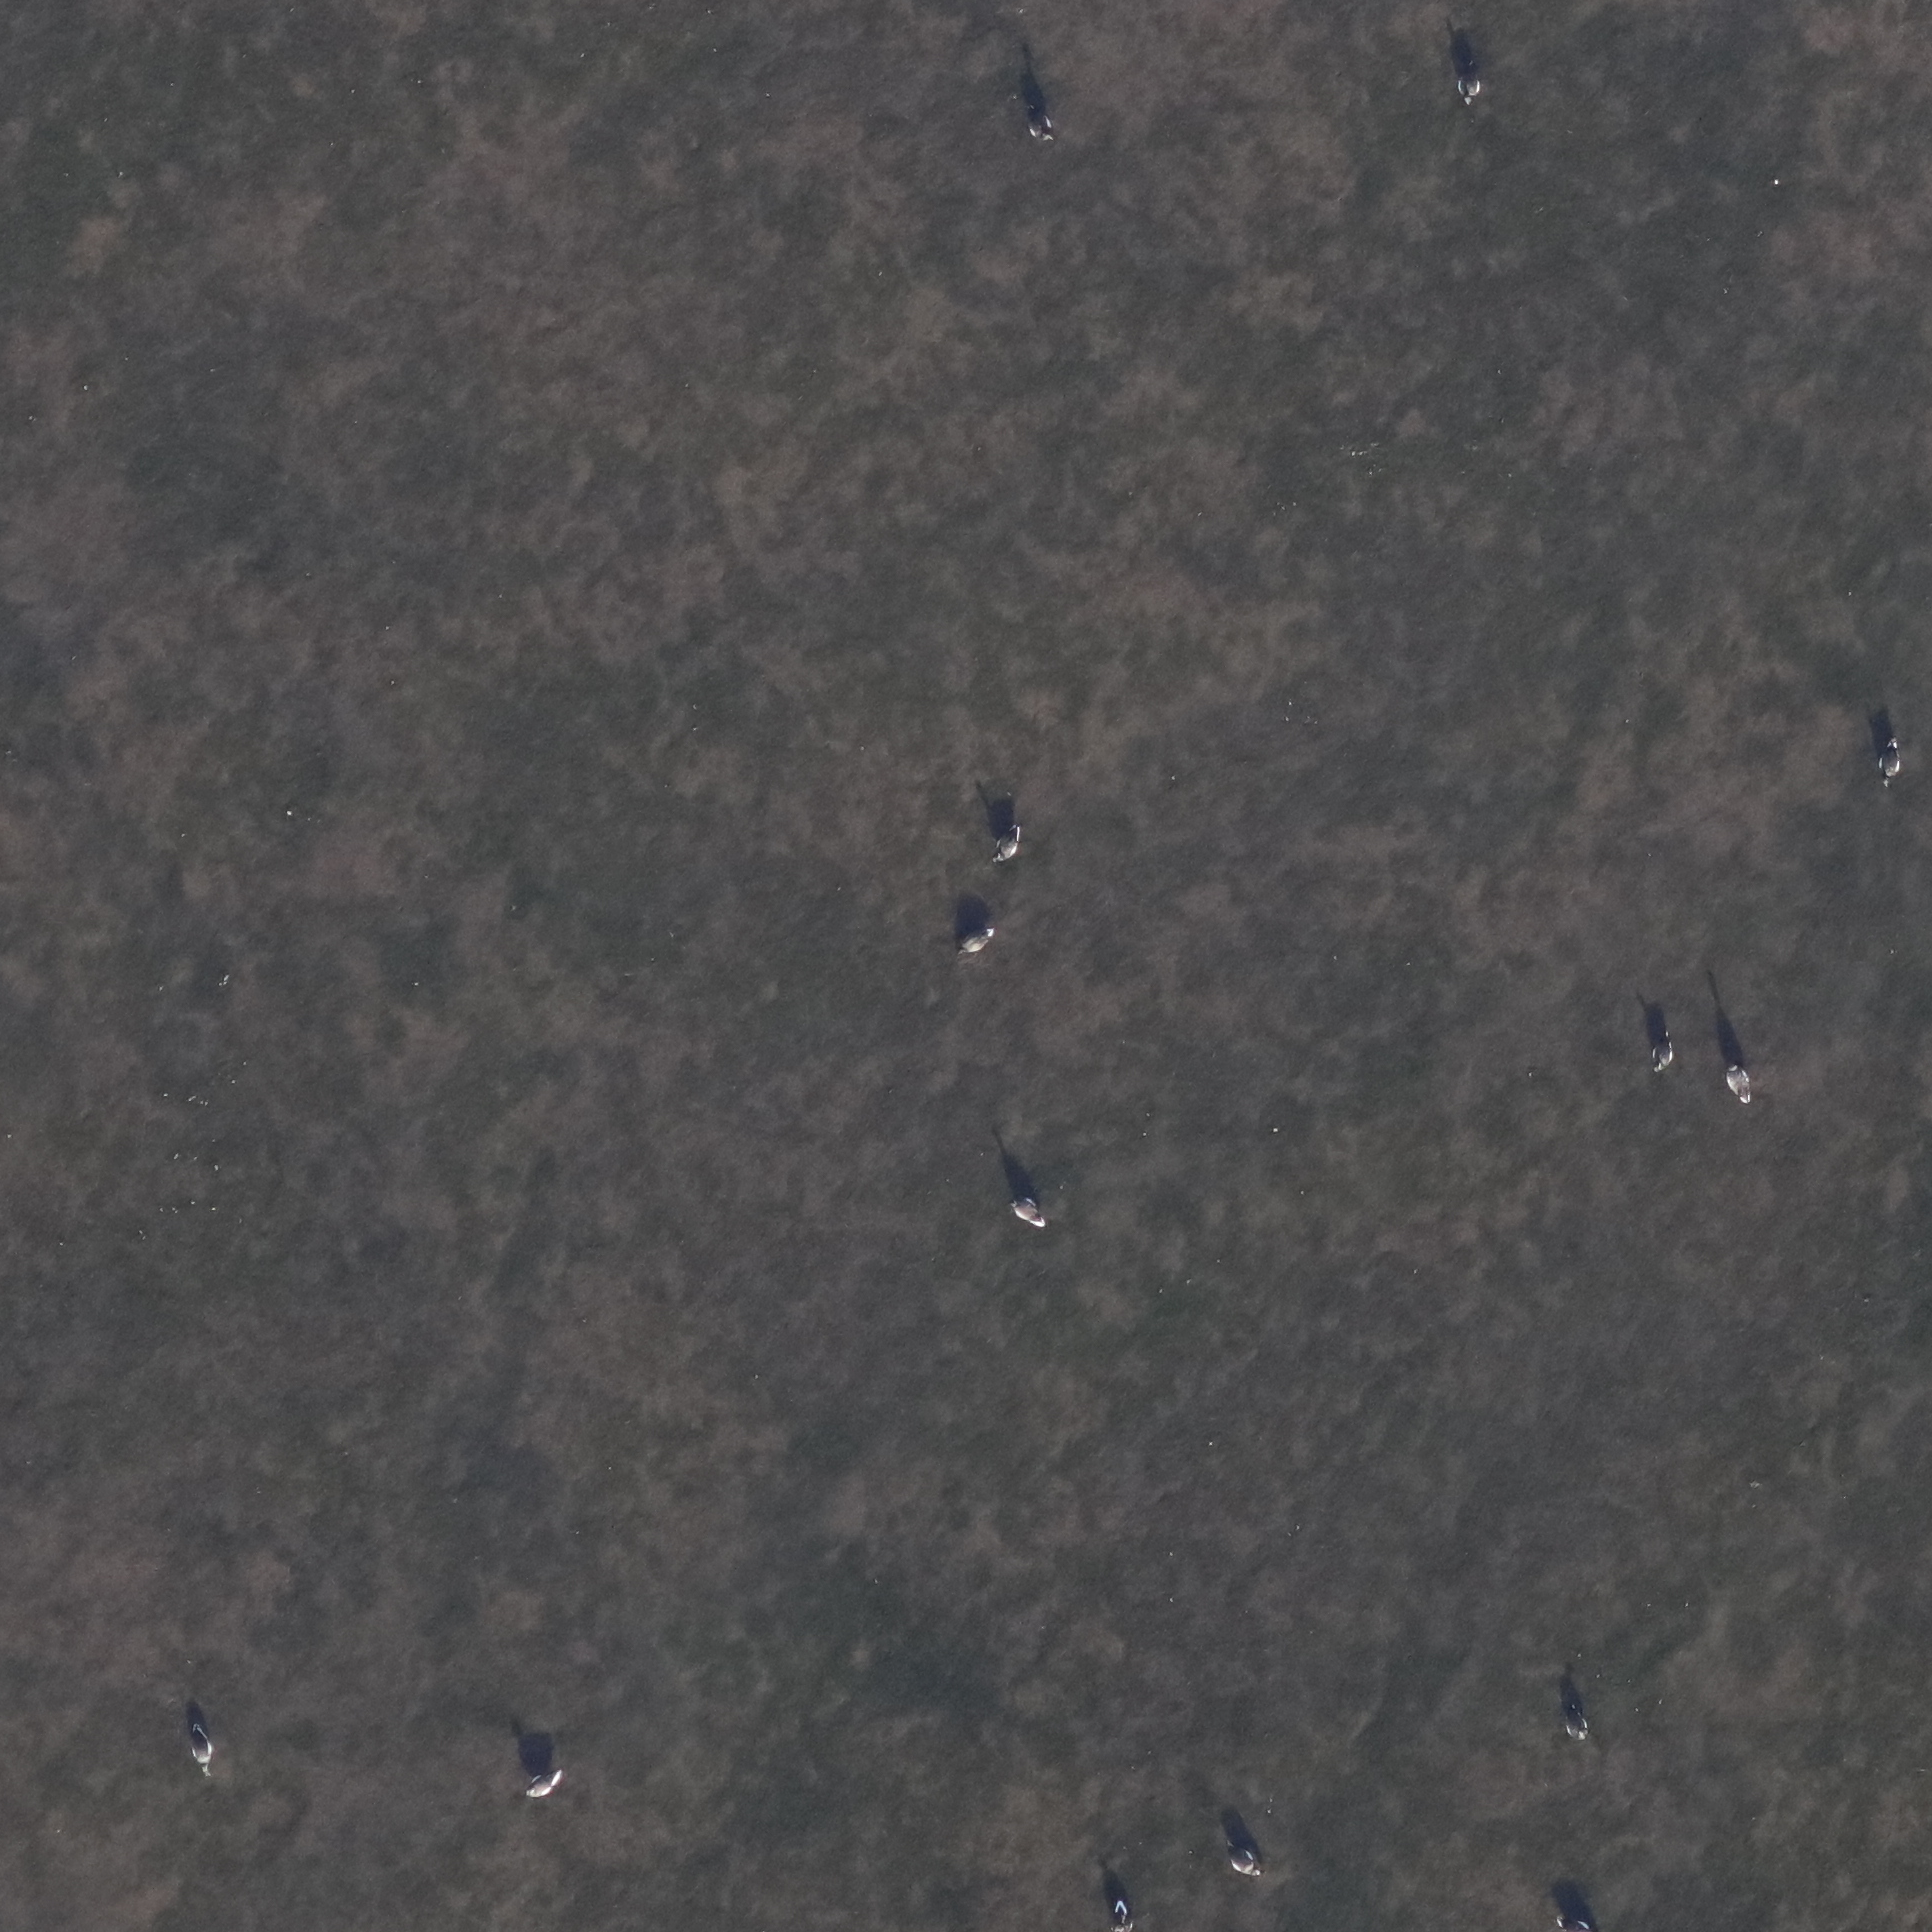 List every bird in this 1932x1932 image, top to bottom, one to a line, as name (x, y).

brant (1468, 86)
brant (1044, 127)
brant (1889, 758)
brant (1006, 844)
brant (976, 942)
brant (1662, 1051)
brant (1739, 1081)
brant (1029, 1209)
brant (1578, 1727)
brant (202, 1745)
brant (542, 1781)
brant (1243, 1859)
brant (1121, 1916)
brant (1575, 1928)